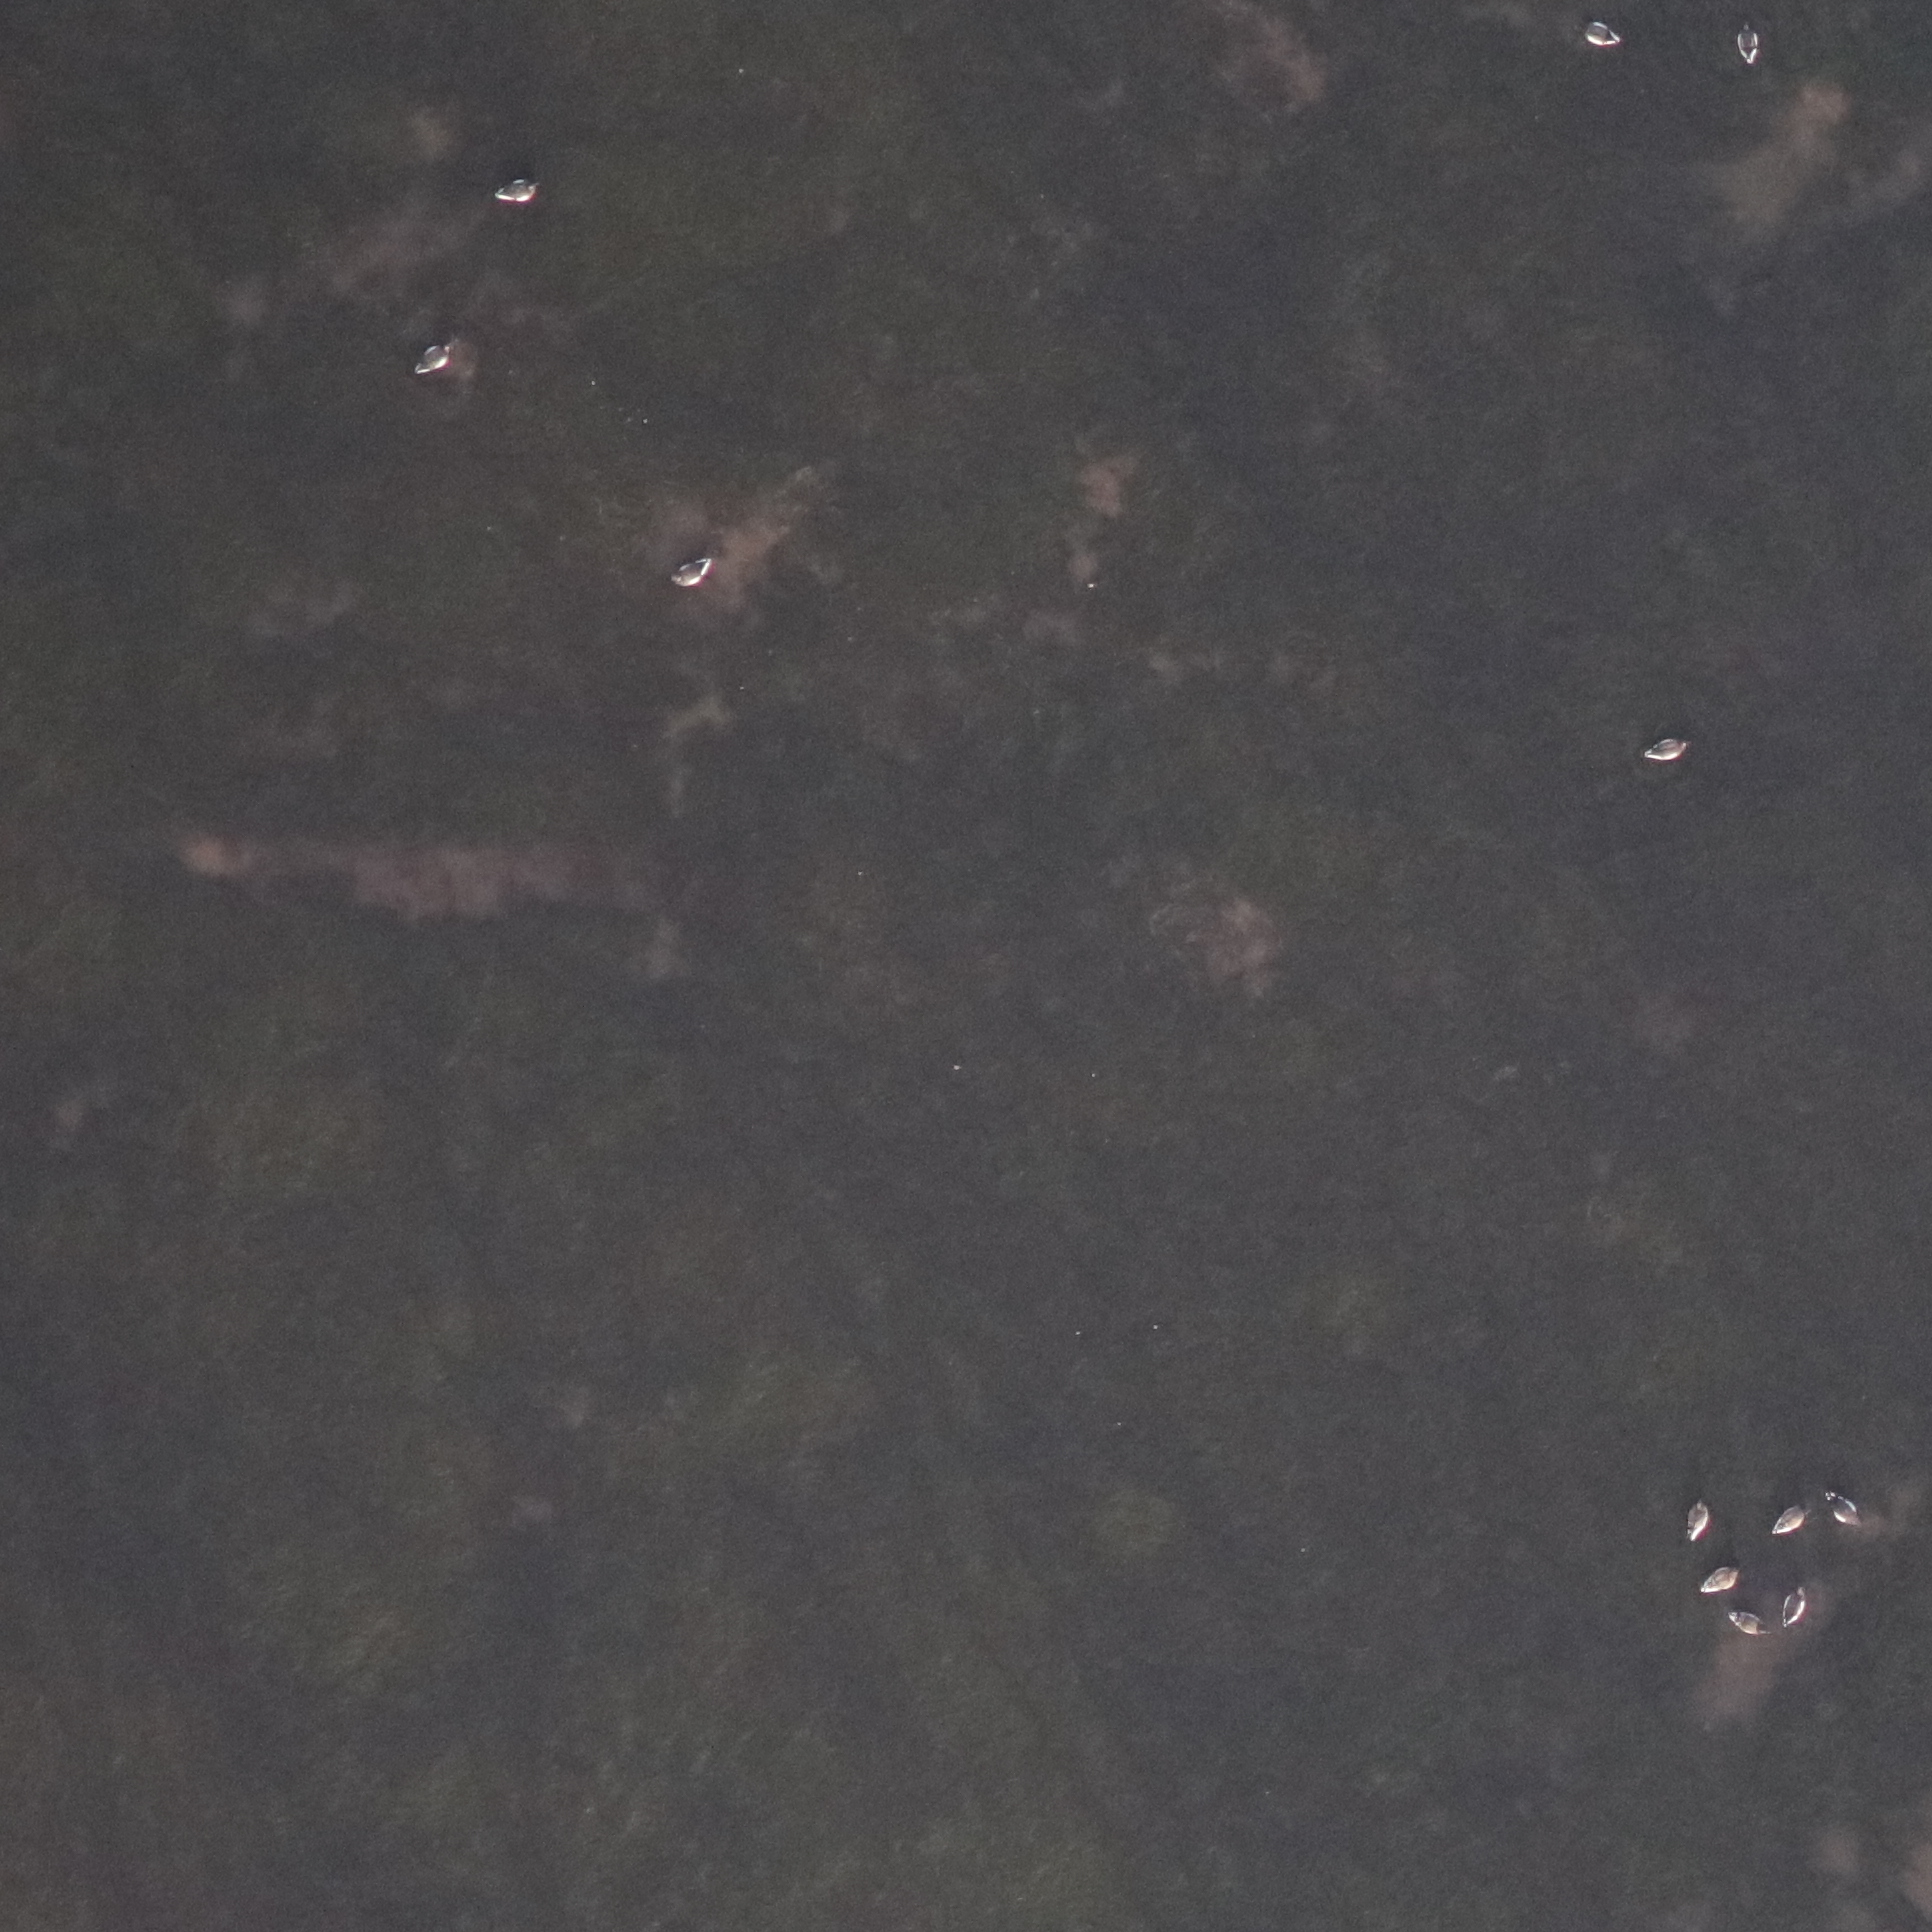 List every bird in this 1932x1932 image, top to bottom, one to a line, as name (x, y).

brant (1601, 34)
brant (1748, 42)
brant (518, 191)
brant (434, 358)
brant (691, 573)
brant (1666, 748)
brant (1847, 1512)
brant (1790, 1518)
brant (1698, 1519)
brant (1720, 1580)
brant (1792, 1606)
brant (1748, 1623)